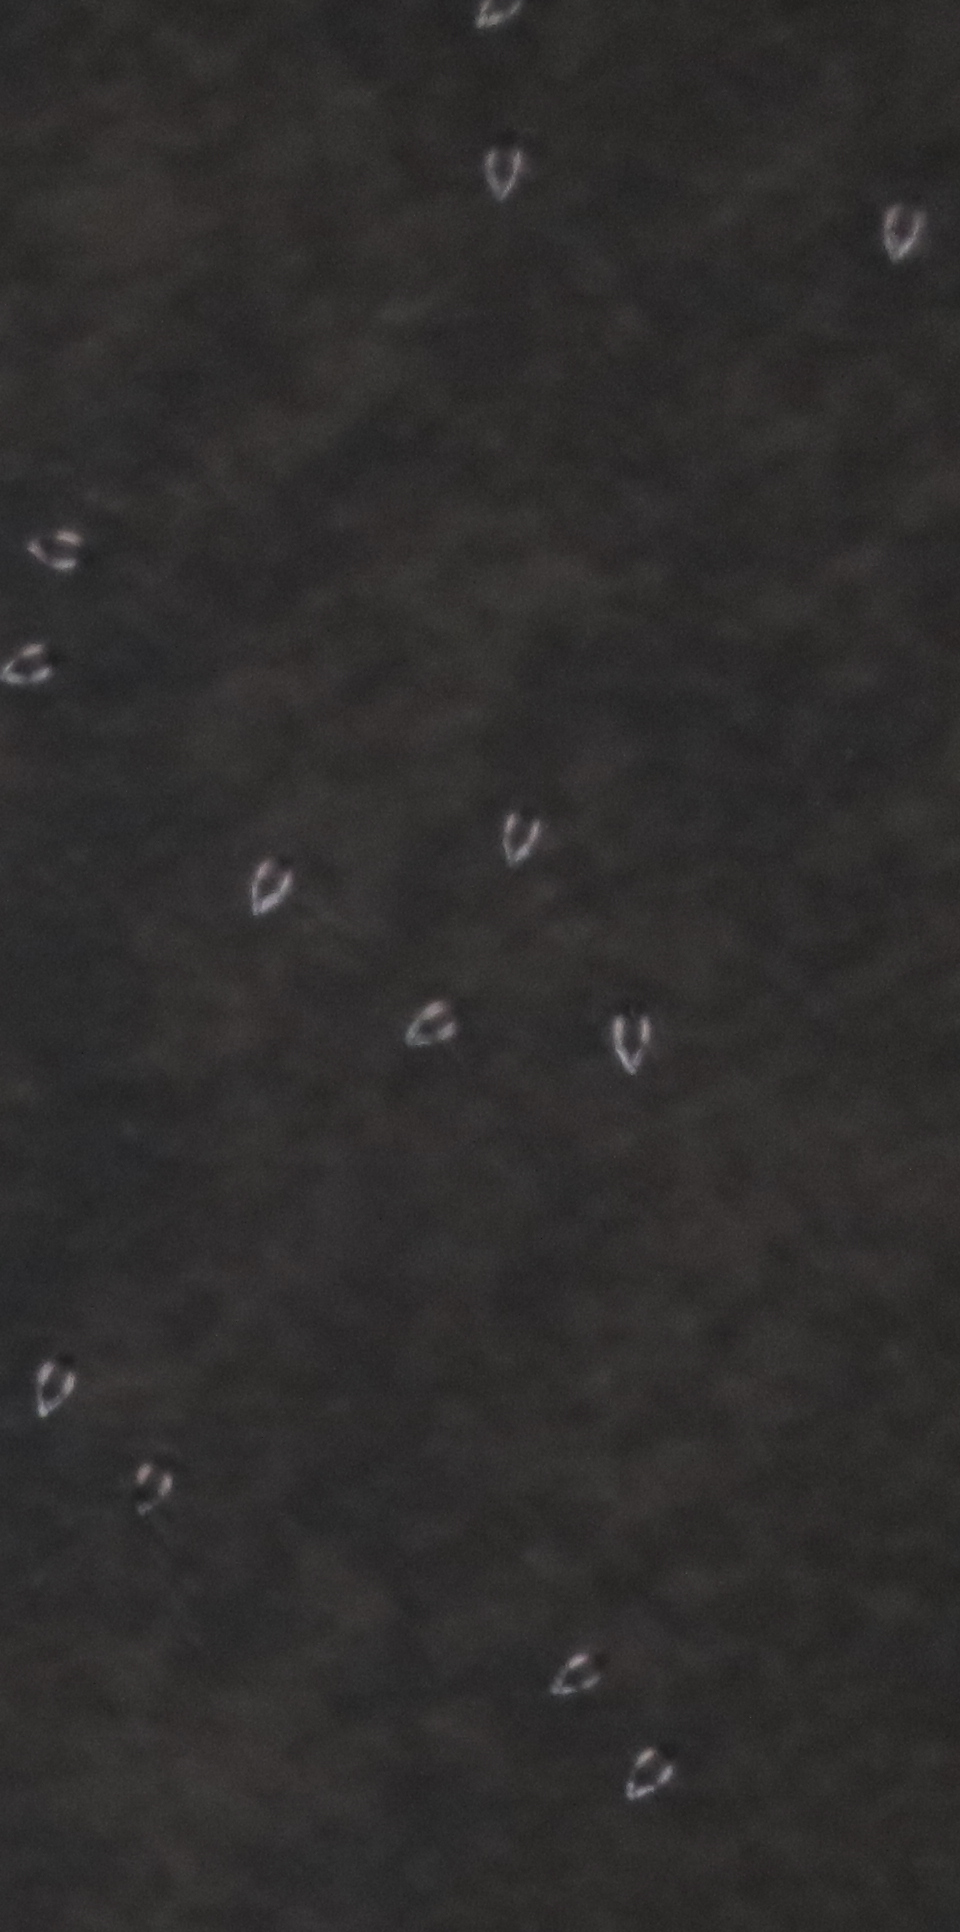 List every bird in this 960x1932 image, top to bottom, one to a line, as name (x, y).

brant (495, 10)
brant (504, 168)
brant (905, 229)
brant (60, 549)
brant (33, 665)
brant (521, 835)
brant (273, 882)
brant (432, 1023)
brant (630, 1037)
brant (55, 1385)
brant (154, 1485)
brant (578, 1673)
brant (651, 1771)